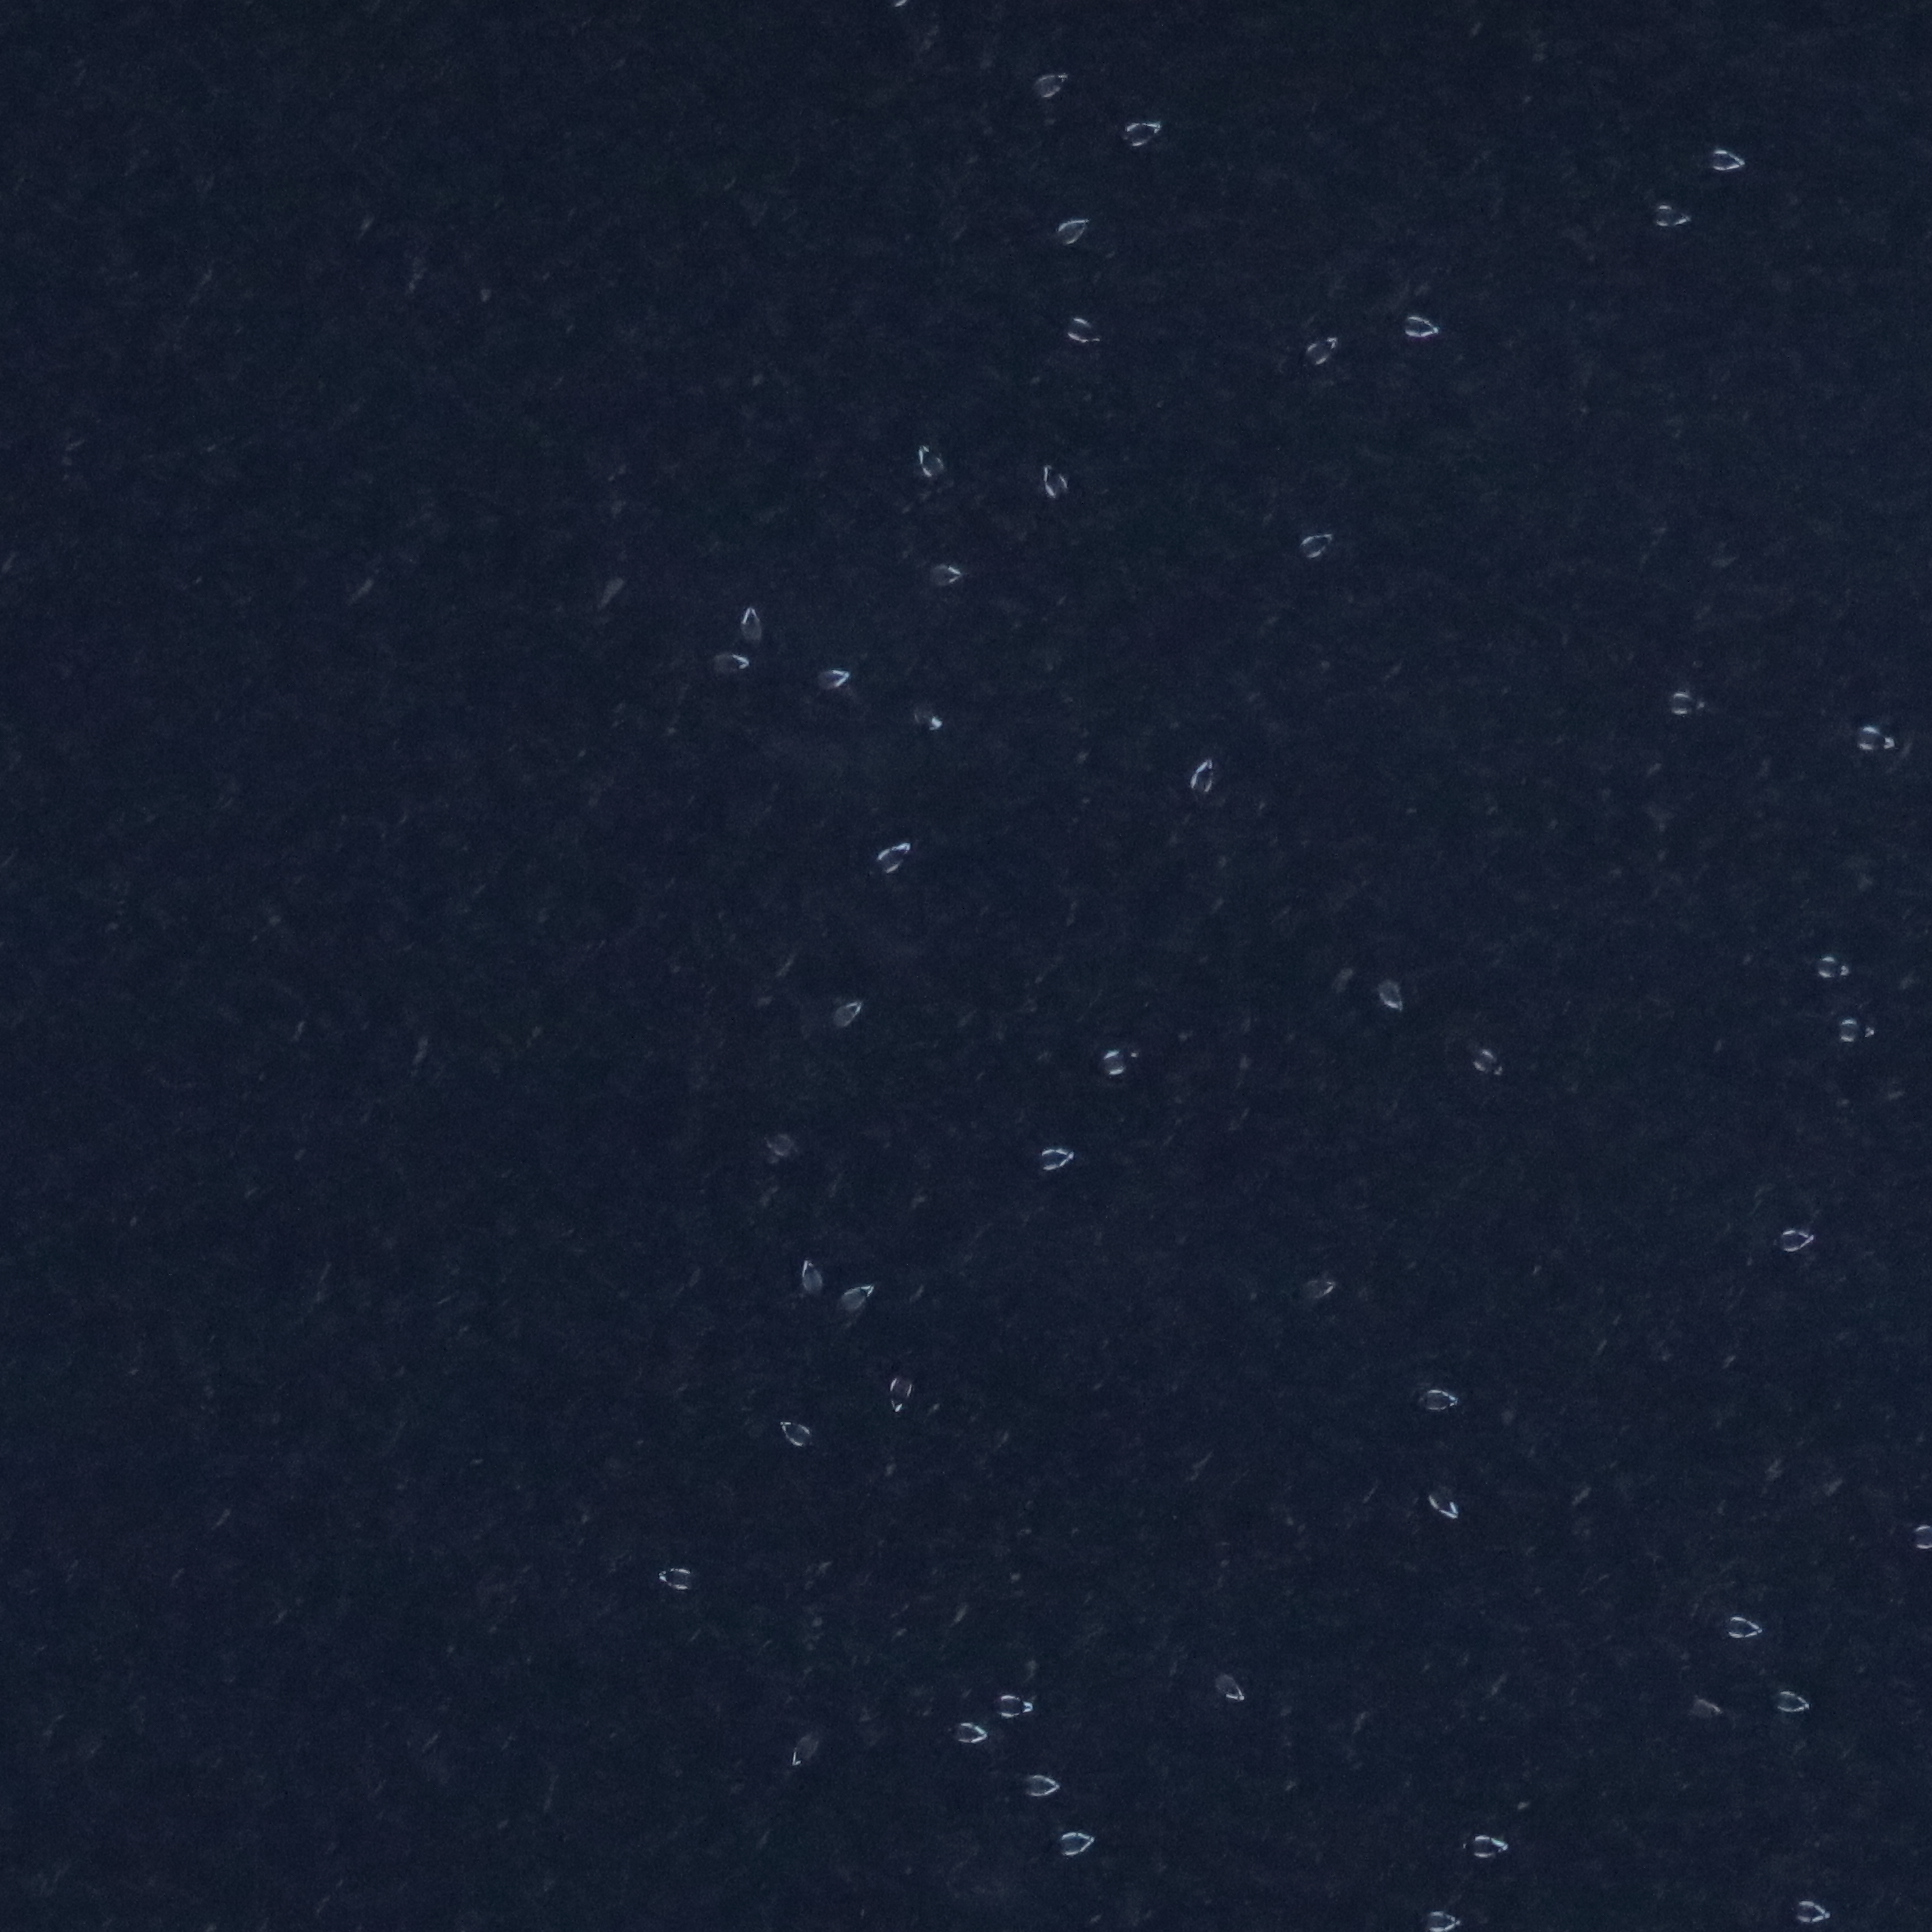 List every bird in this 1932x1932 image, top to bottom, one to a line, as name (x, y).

brant (1049, 84)
brant (1139, 134)
brant (1720, 161)
brant (1666, 215)
brant (1072, 231)
brant (1416, 325)
brant (1081, 331)
brant (1321, 353)
brant (932, 469)
brant (1058, 482)
brant (1313, 546)
brant (944, 574)
brant (751, 627)
brant (728, 666)
brant (830, 678)
brant (1683, 704)
brant (929, 718)
brant (1874, 738)
brant (1200, 780)
brant (892, 859)
brant (1829, 967)
brant (1390, 994)
brant (845, 1016)
brant (1852, 1031)
brant (1118, 1062)
brant (1485, 1062)
brant (782, 1145)
brant (1053, 1160)
brant (1792, 1242)
brant (812, 1281)
brant (1317, 1288)
brant (856, 1300)
brant (901, 1389)
brant (1433, 1401)
brant (799, 1434)
brant (1444, 1501)
brant (1925, 1537)
brant (681, 1580)
brant (1740, 1627)
brant (1226, 1685)
brant (1788, 1702)
brant (1012, 1706)
brant (1705, 1710)
brant (966, 1733)
brant (806, 1749)
brant (1038, 1786)
brant (1073, 1844)
brant (1483, 1848)
brant (1806, 1912)
brant (1438, 1923)